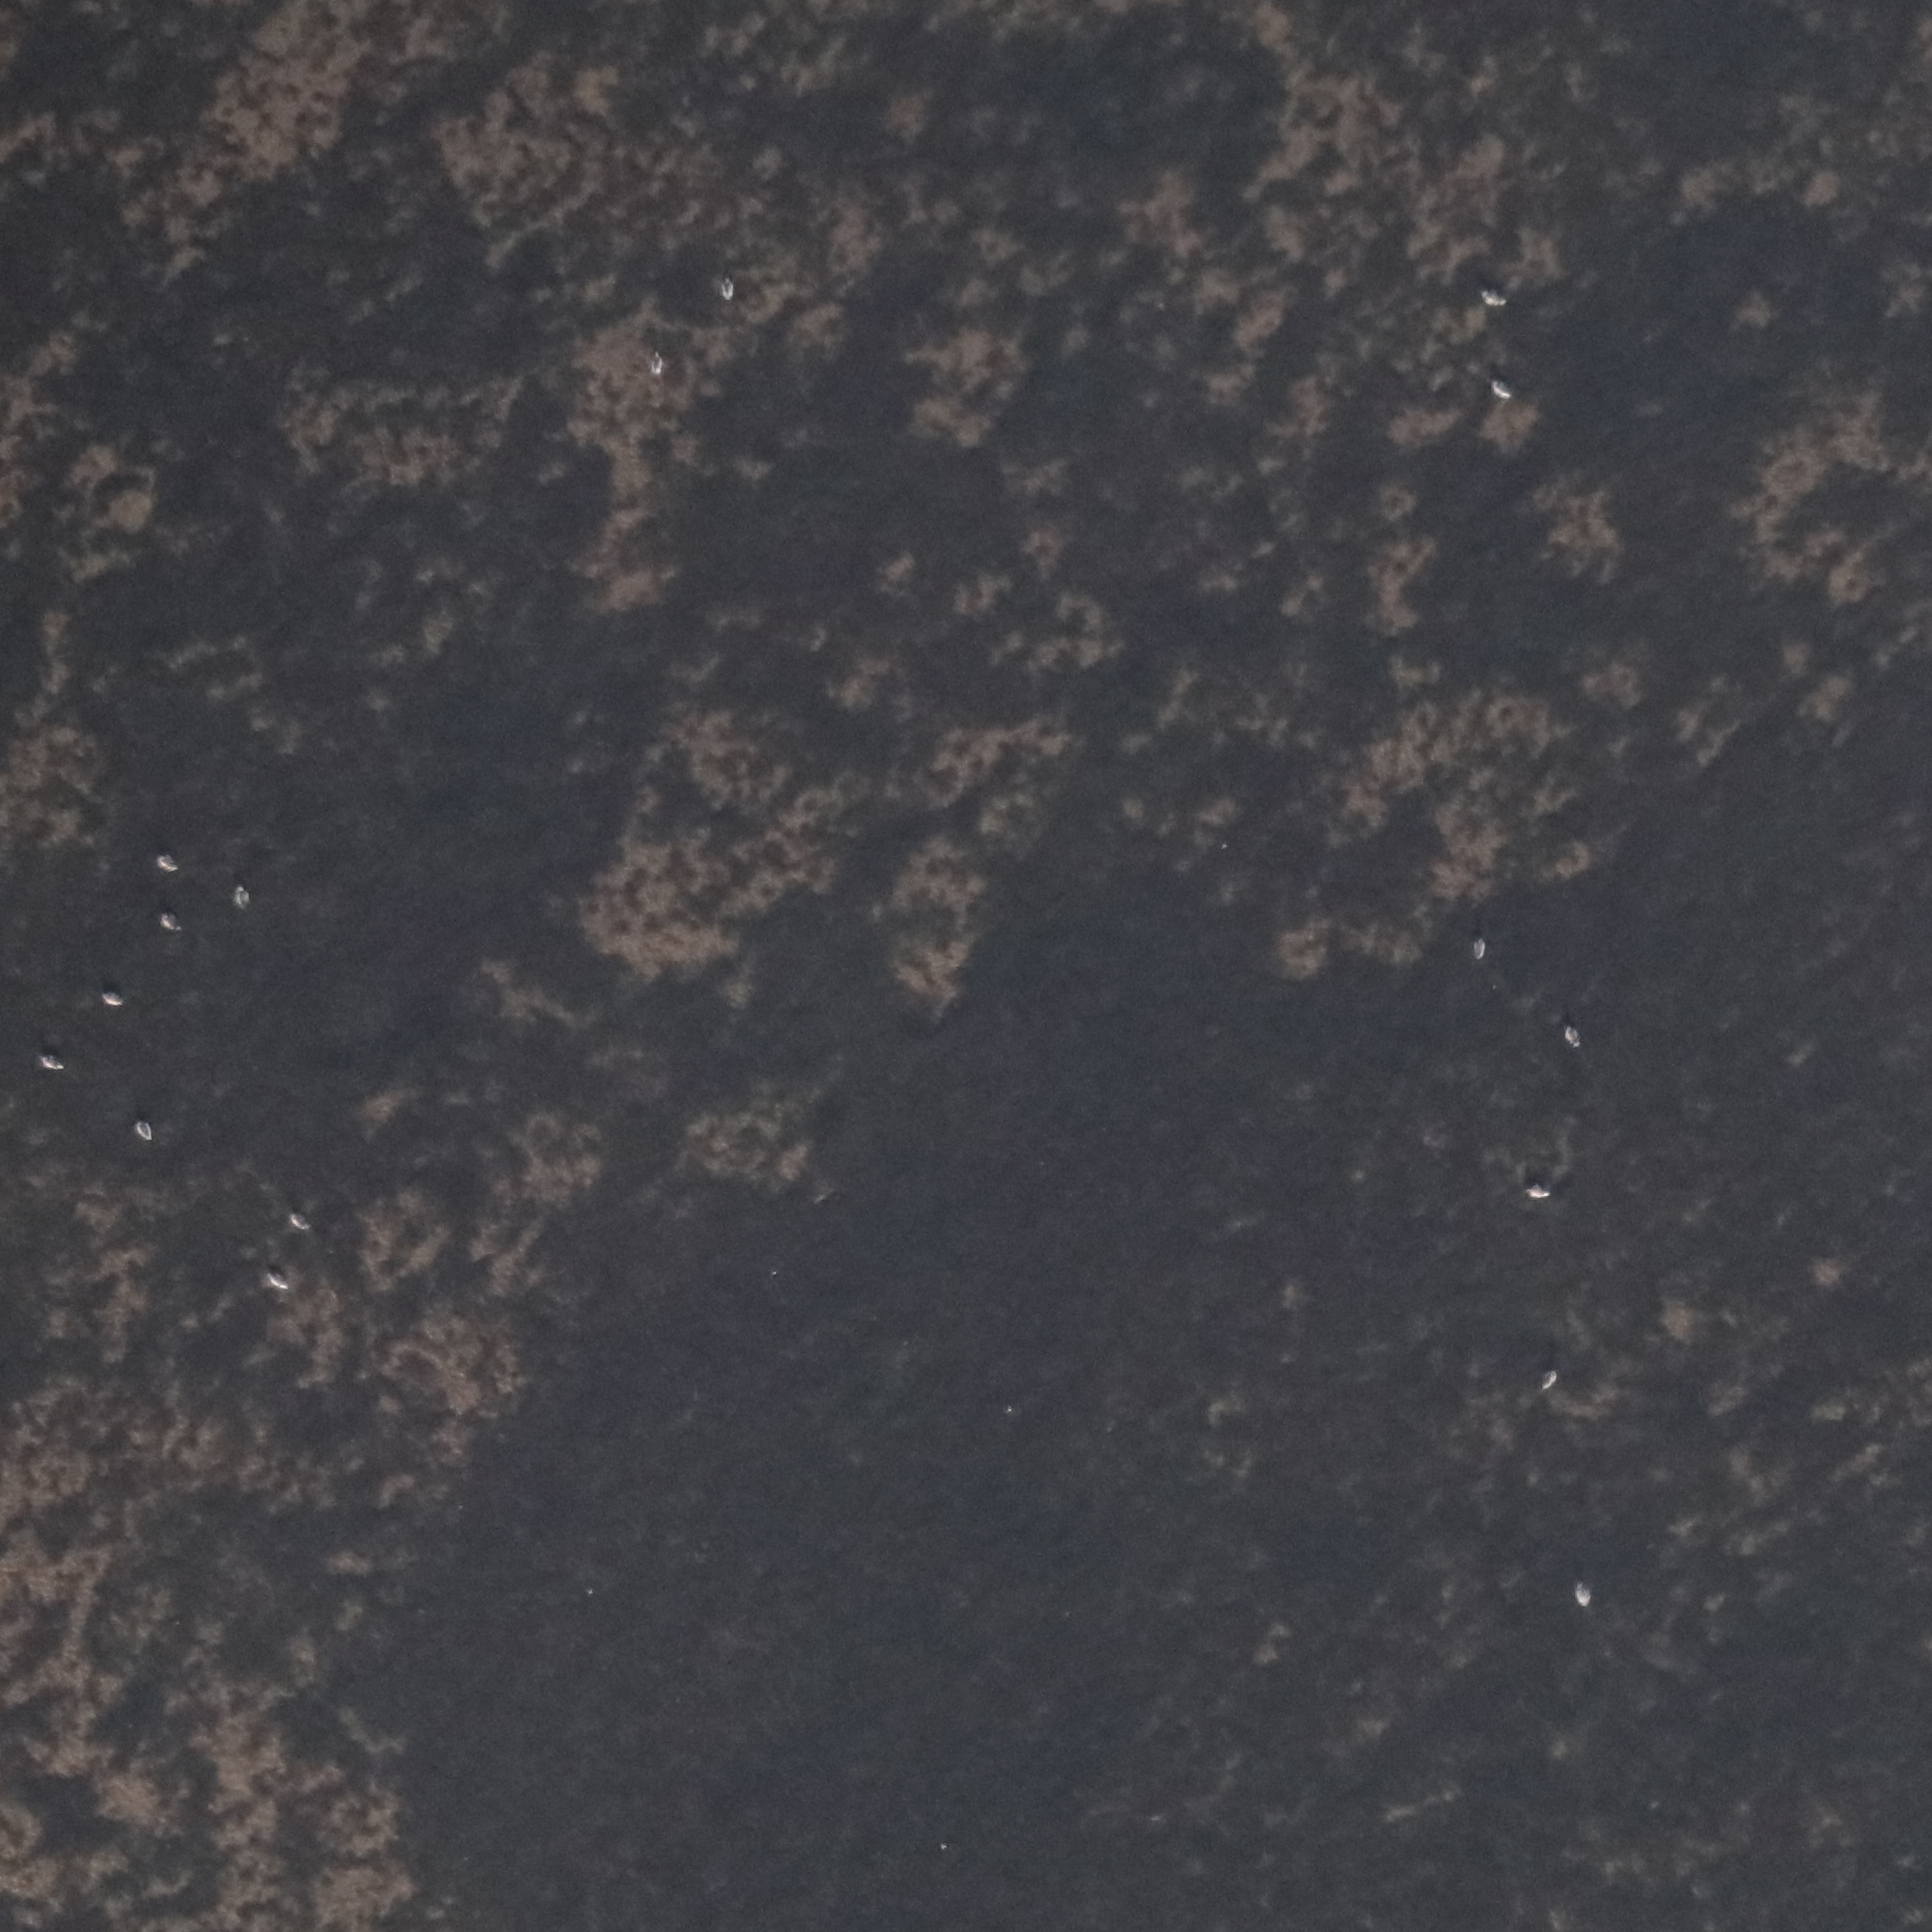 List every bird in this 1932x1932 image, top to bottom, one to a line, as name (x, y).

brant (728, 288)
brant (1493, 296)
brant (656, 364)
brant (1501, 392)
brant (166, 861)
brant (242, 897)
brant (172, 923)
brant (1480, 947)
brant (106, 998)
brant (1571, 1036)
brant (50, 1062)
brant (145, 1131)
brant (1537, 1190)
brant (297, 1219)
brant (277, 1279)
brant (1546, 1380)
brant (1583, 1594)